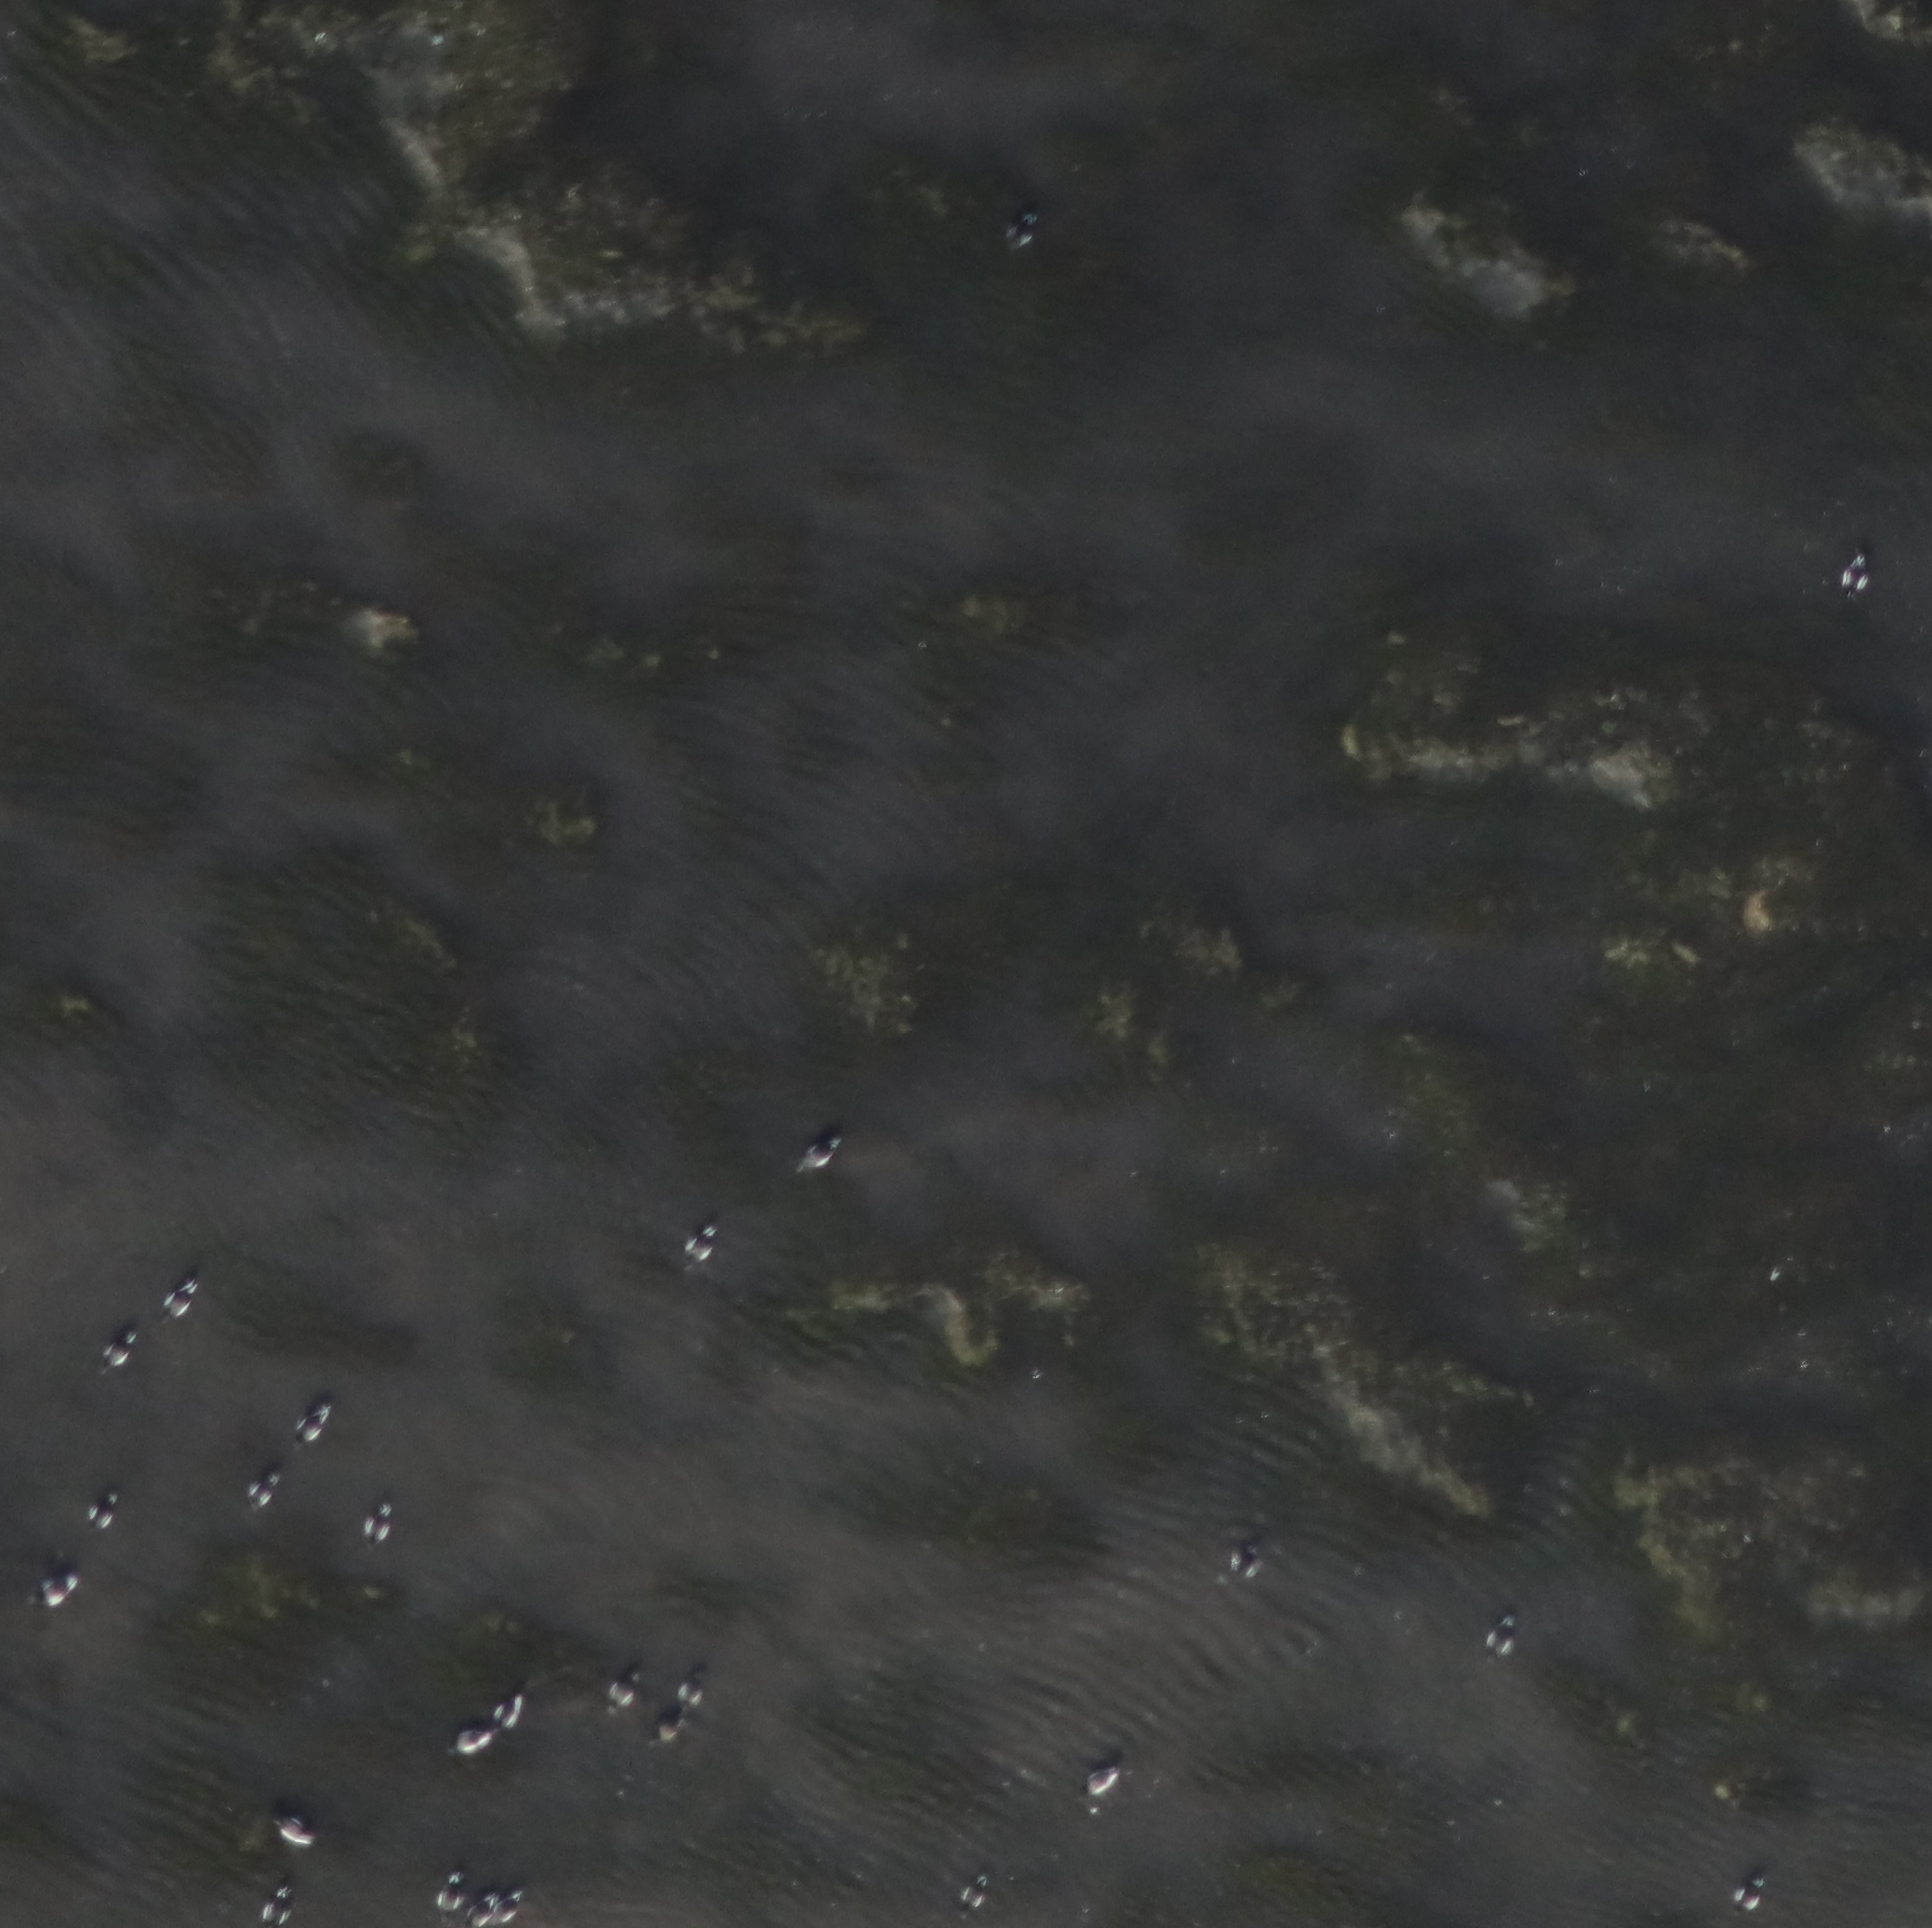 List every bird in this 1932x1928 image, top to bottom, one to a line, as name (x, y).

brant (1018, 231)
brant (1856, 575)
brant (819, 1153)
brant (701, 1247)
brant (179, 1301)
brant (118, 1352)
brant (311, 1424)
brant (257, 1482)
brant (107, 1516)
brant (378, 1527)
brant (1244, 1570)
brant (57, 1589)
brant (1502, 1639)
brant (693, 1688)
brant (622, 1689)
brant (512, 1706)
brant (658, 1736)
brant (466, 1751)
brant (1099, 1785)
brant (294, 1830)
brant (450, 1884)
brant (1748, 1892)
brant (973, 1894)
brant (511, 1903)
brant (482, 1909)
brant (283, 1918)